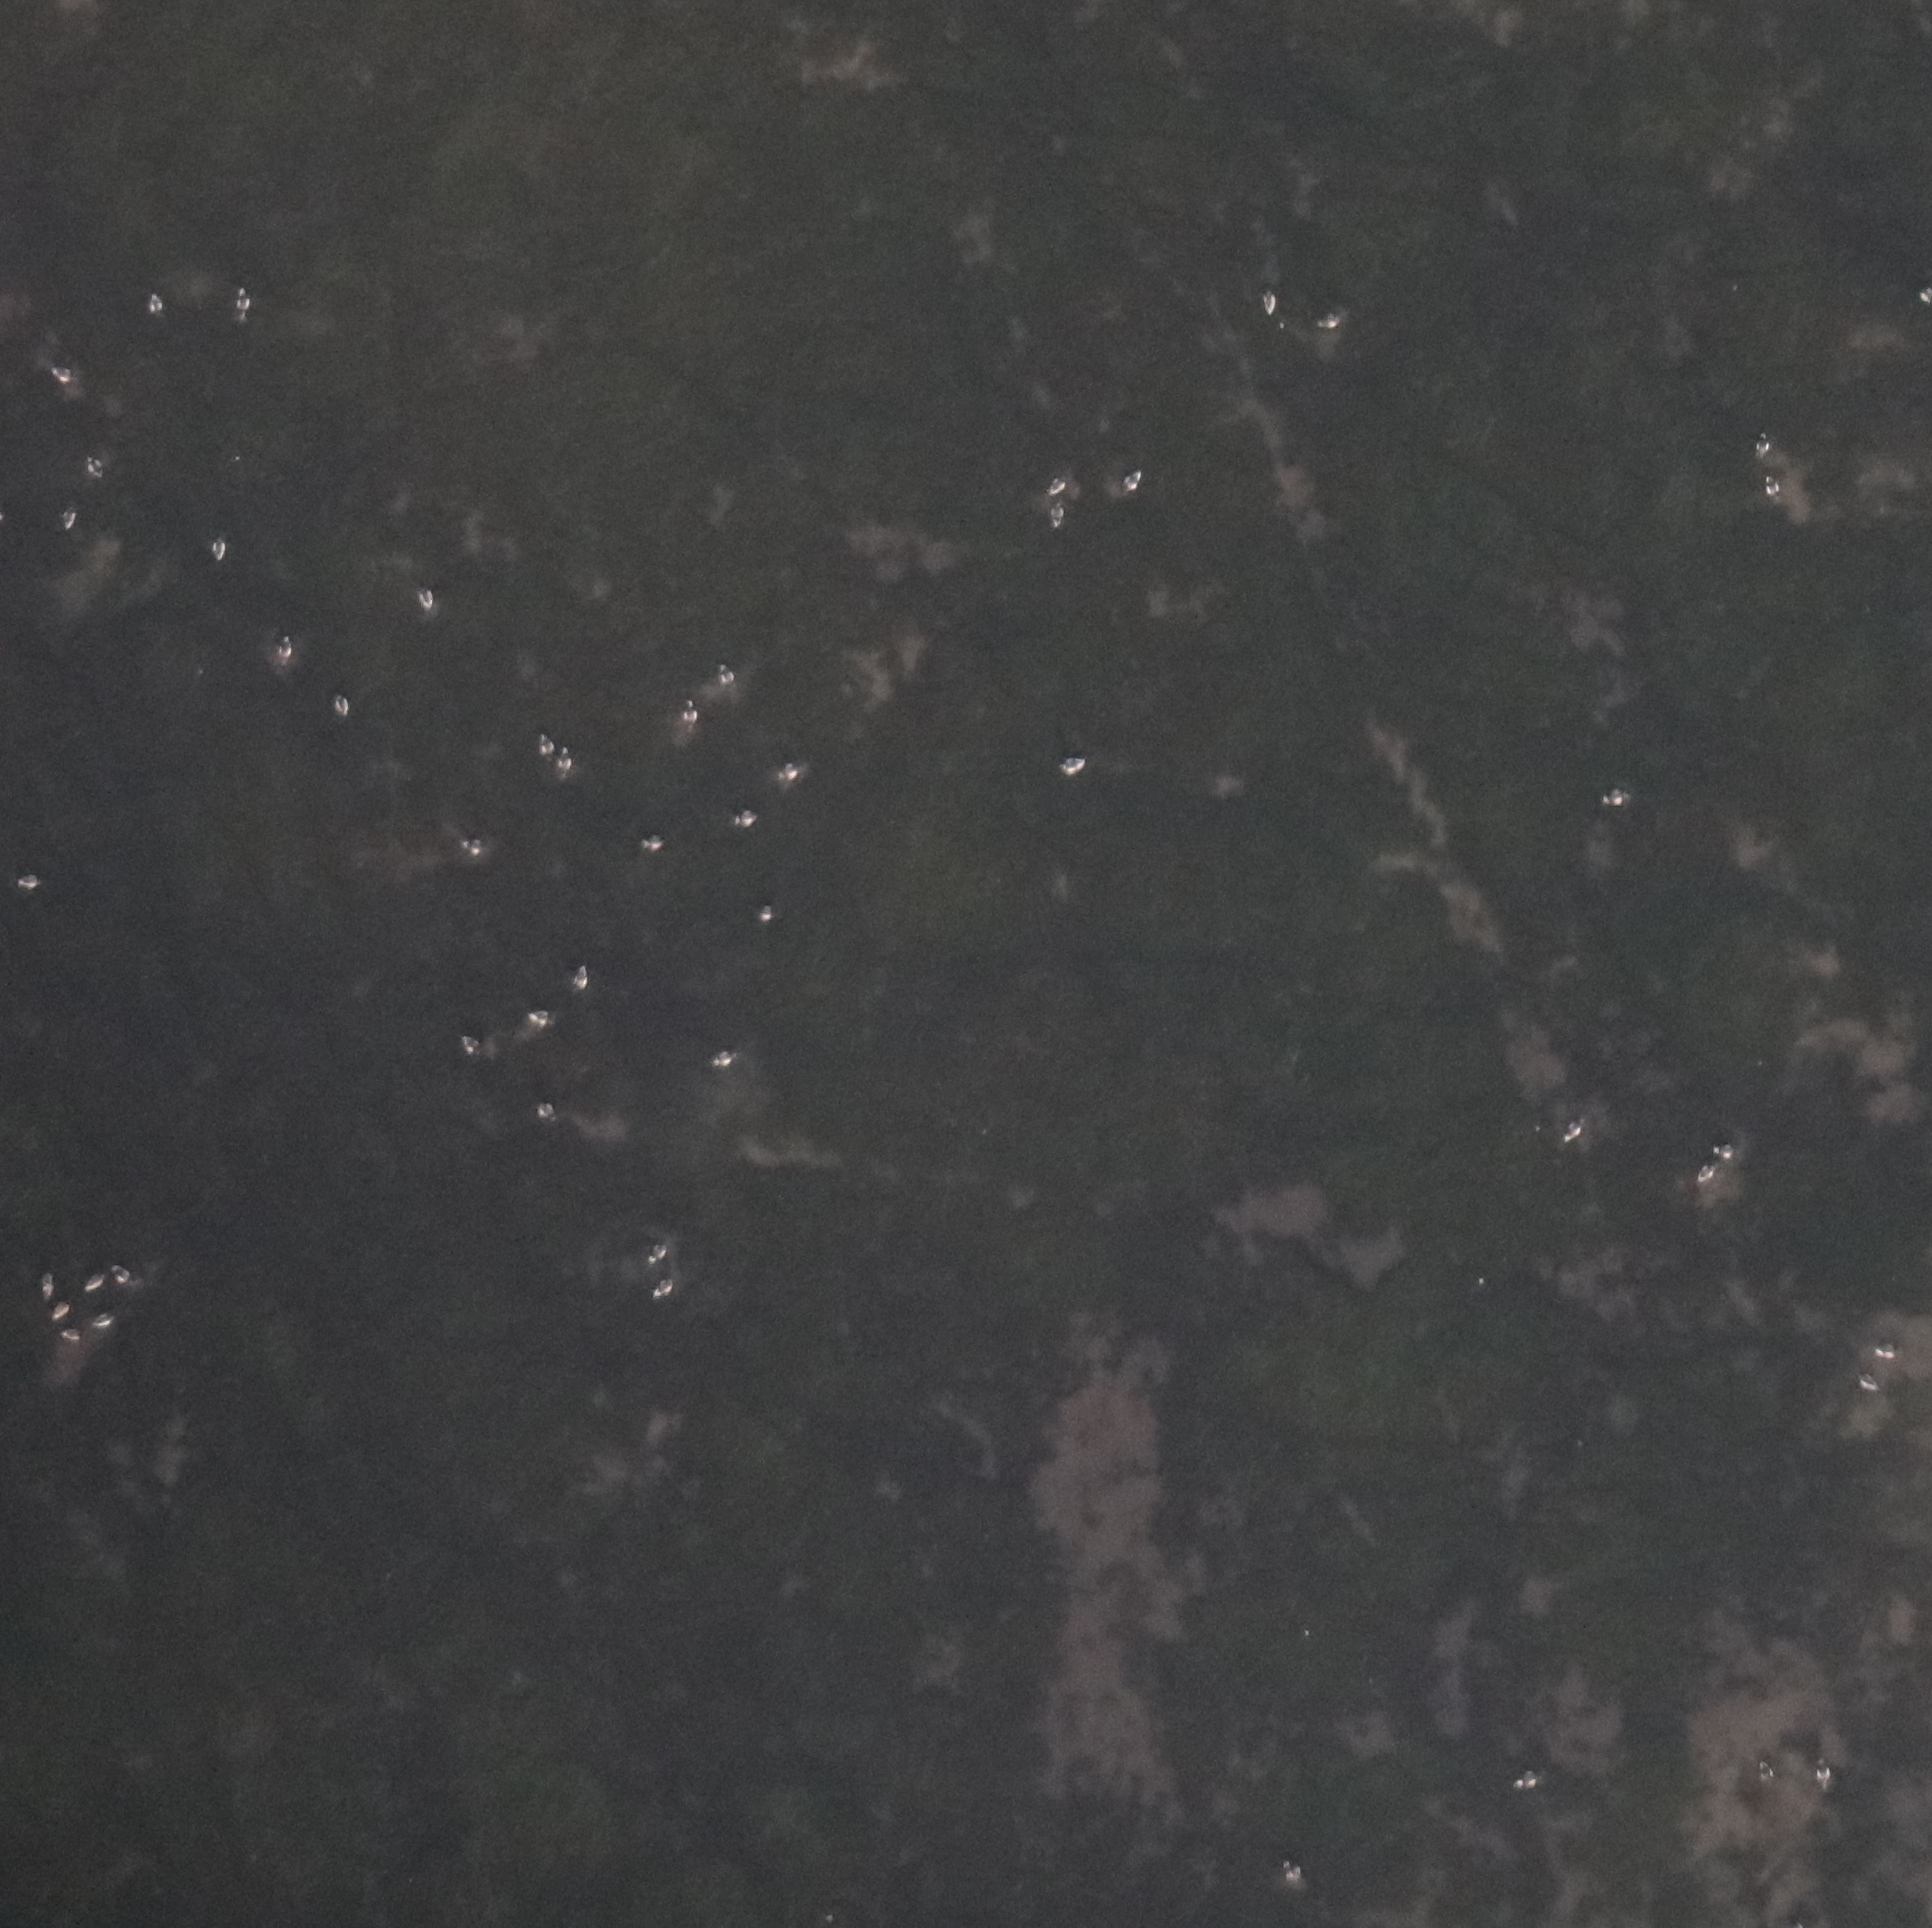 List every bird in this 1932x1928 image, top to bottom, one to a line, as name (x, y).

brant (249, 290)
brant (1269, 296)
brant (1931, 304)
brant (153, 305)
brant (1330, 317)
brant (63, 370)
brant (1767, 444)
brant (92, 465)
brant (1778, 478)
brant (1133, 487)
brant (1051, 489)
brant (74, 520)
brant (1067, 520)
brant (216, 539)
brant (428, 598)
brant (295, 637)
brant (737, 675)
brant (361, 696)
brant (687, 716)
brant (539, 747)
brant (1078, 765)
brant (569, 768)
brant (783, 776)
brant (1616, 796)
brant (753, 828)
brant (472, 853)
brant (663, 853)
brant (25, 885)
brant (774, 903)
brant (589, 977)
brant (537, 1014)
brant (472, 1041)
brant (723, 1056)
brant (543, 1120)
brant (1570, 1132)
brant (1729, 1157)
brant (1713, 1175)
brant (659, 1242)
brant (128, 1268)
brant (100, 1274)
brant (54, 1287)
brant (661, 1295)
brant (69, 1312)
brant (103, 1320)
brant (76, 1329)
brant (1894, 1350)
brant (1872, 1385)
brant (1834, 1770)
brant (1756, 1773)
brant (1529, 1785)
brant (1293, 1871)